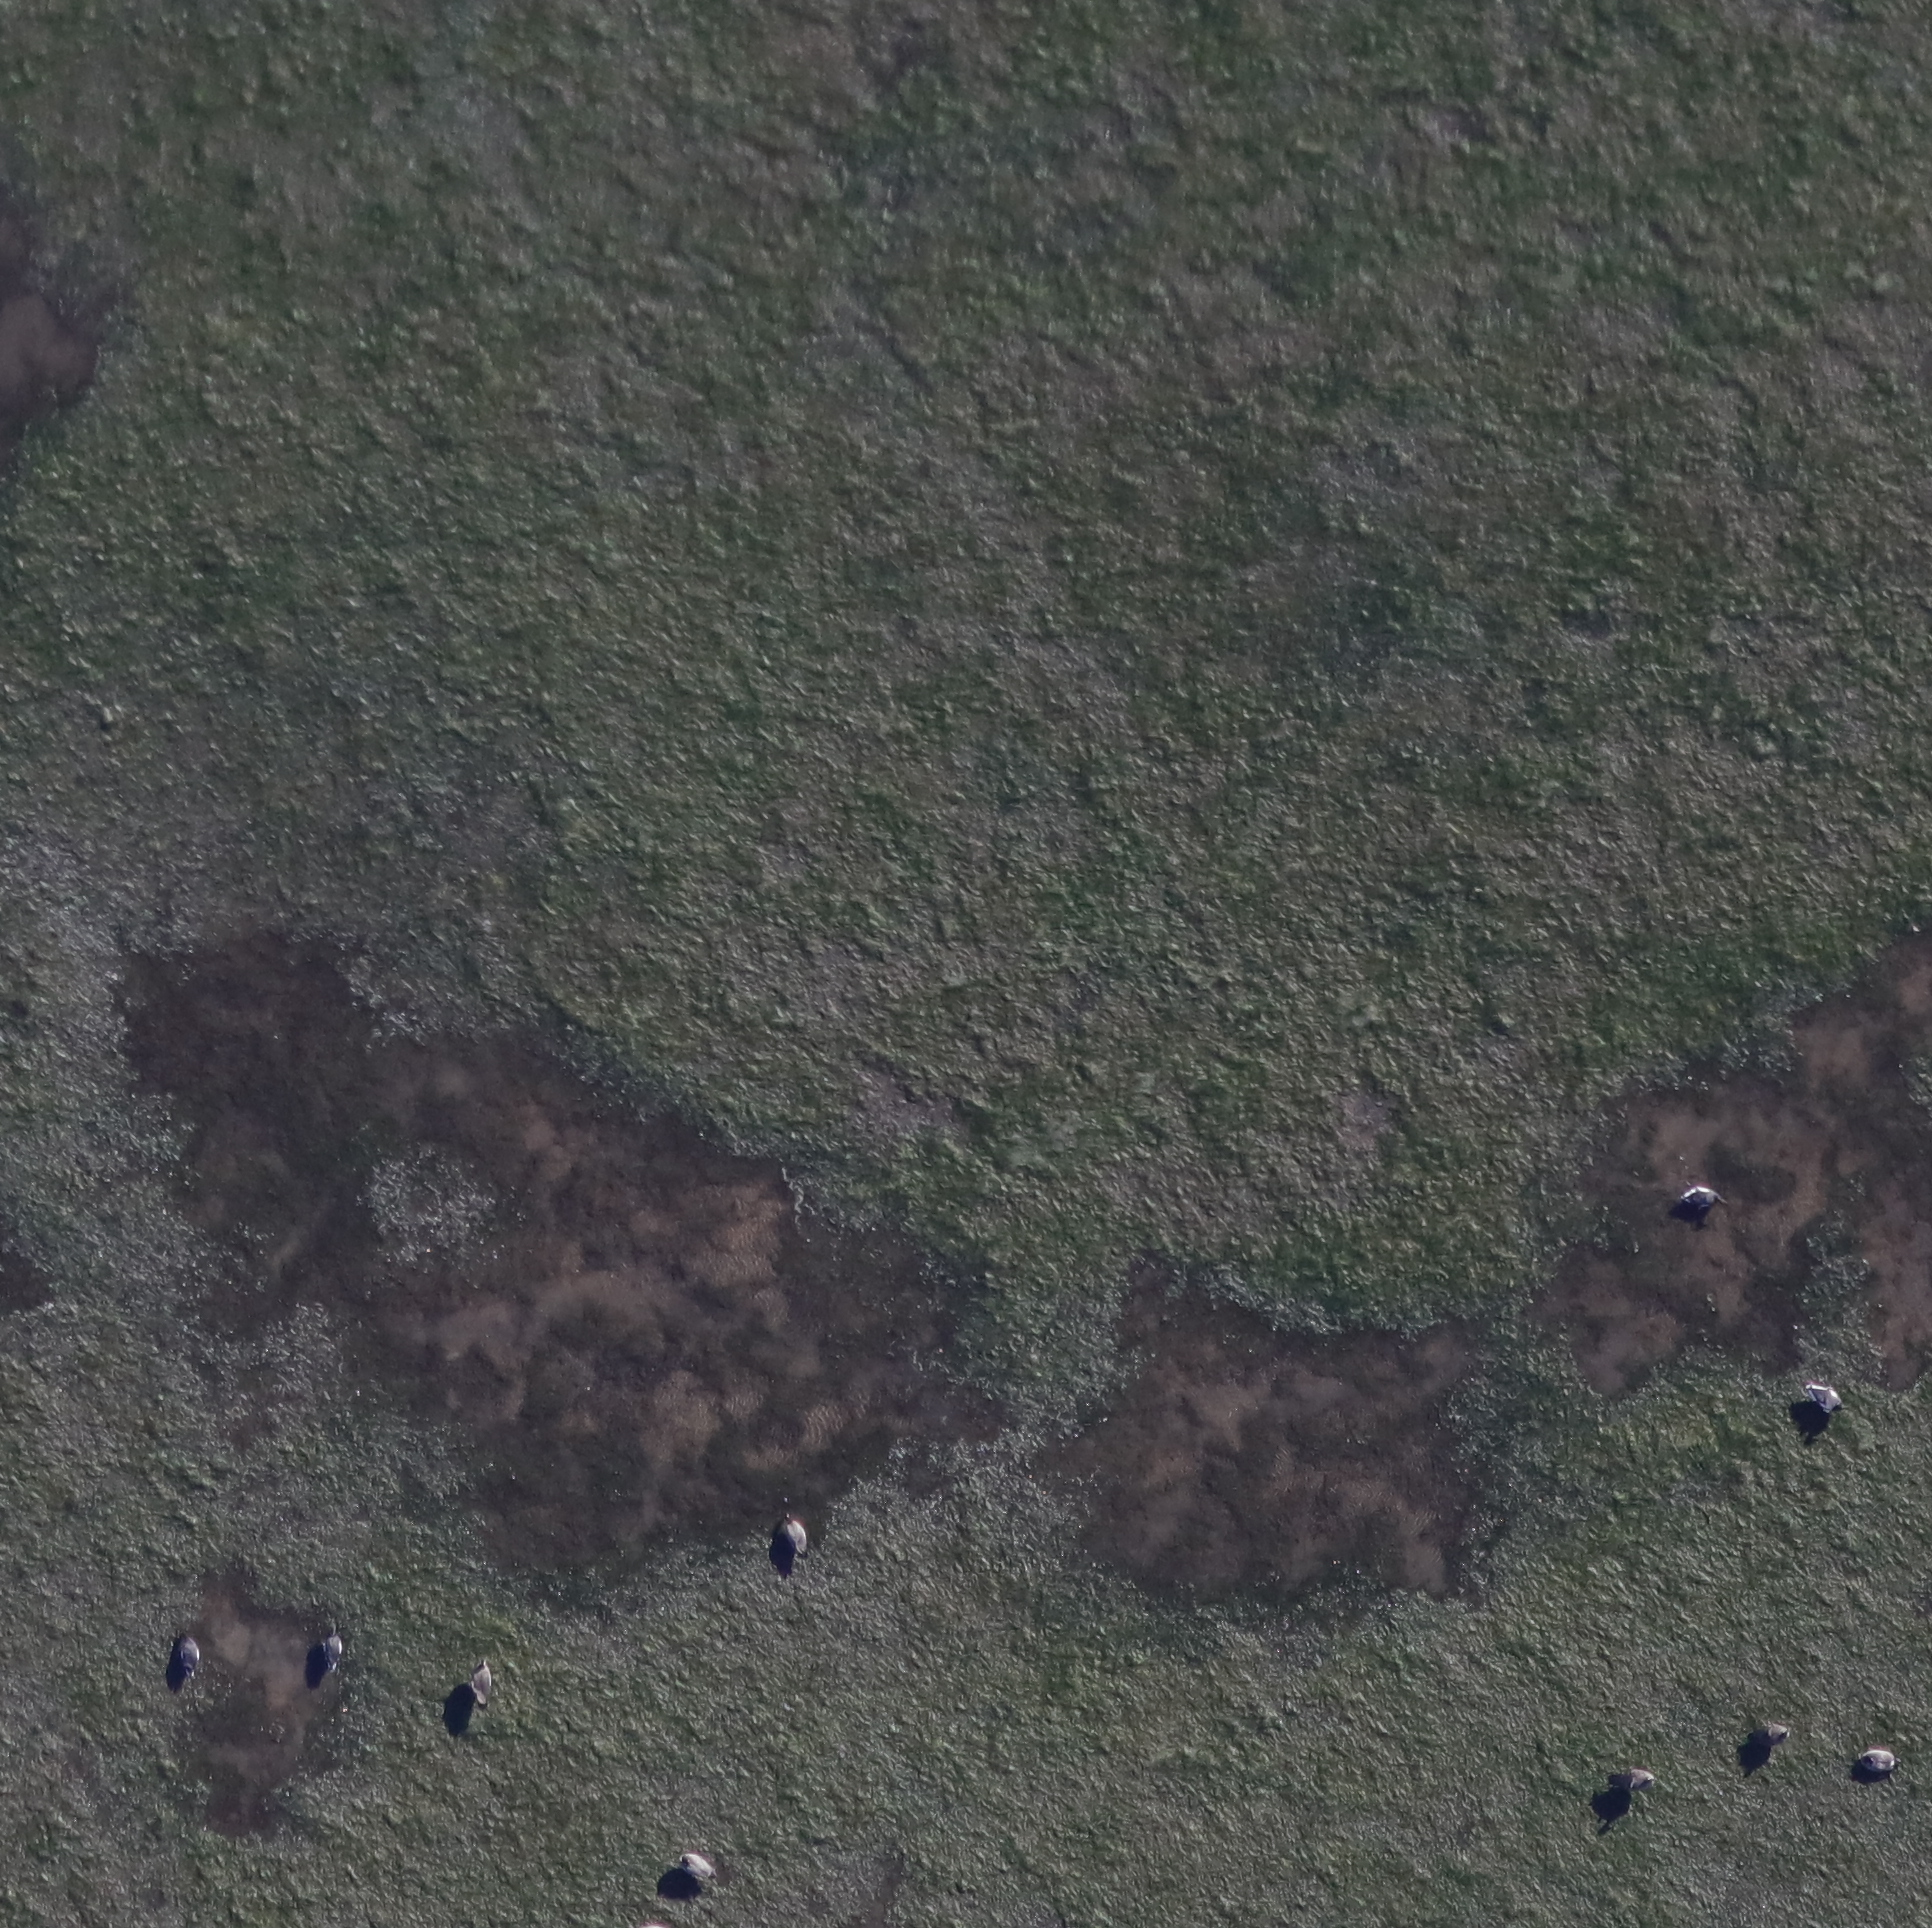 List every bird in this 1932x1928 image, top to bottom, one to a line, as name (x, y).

brant (1701, 1196)
brant (1828, 1398)
Canada goose (793, 1536)
brant (332, 1646)
brant (189, 1652)
Canada goose (478, 1675)
Canada goose (1765, 1733)
Canada goose (1879, 1759)
Canada goose (1635, 1780)
Canada goose (693, 1865)